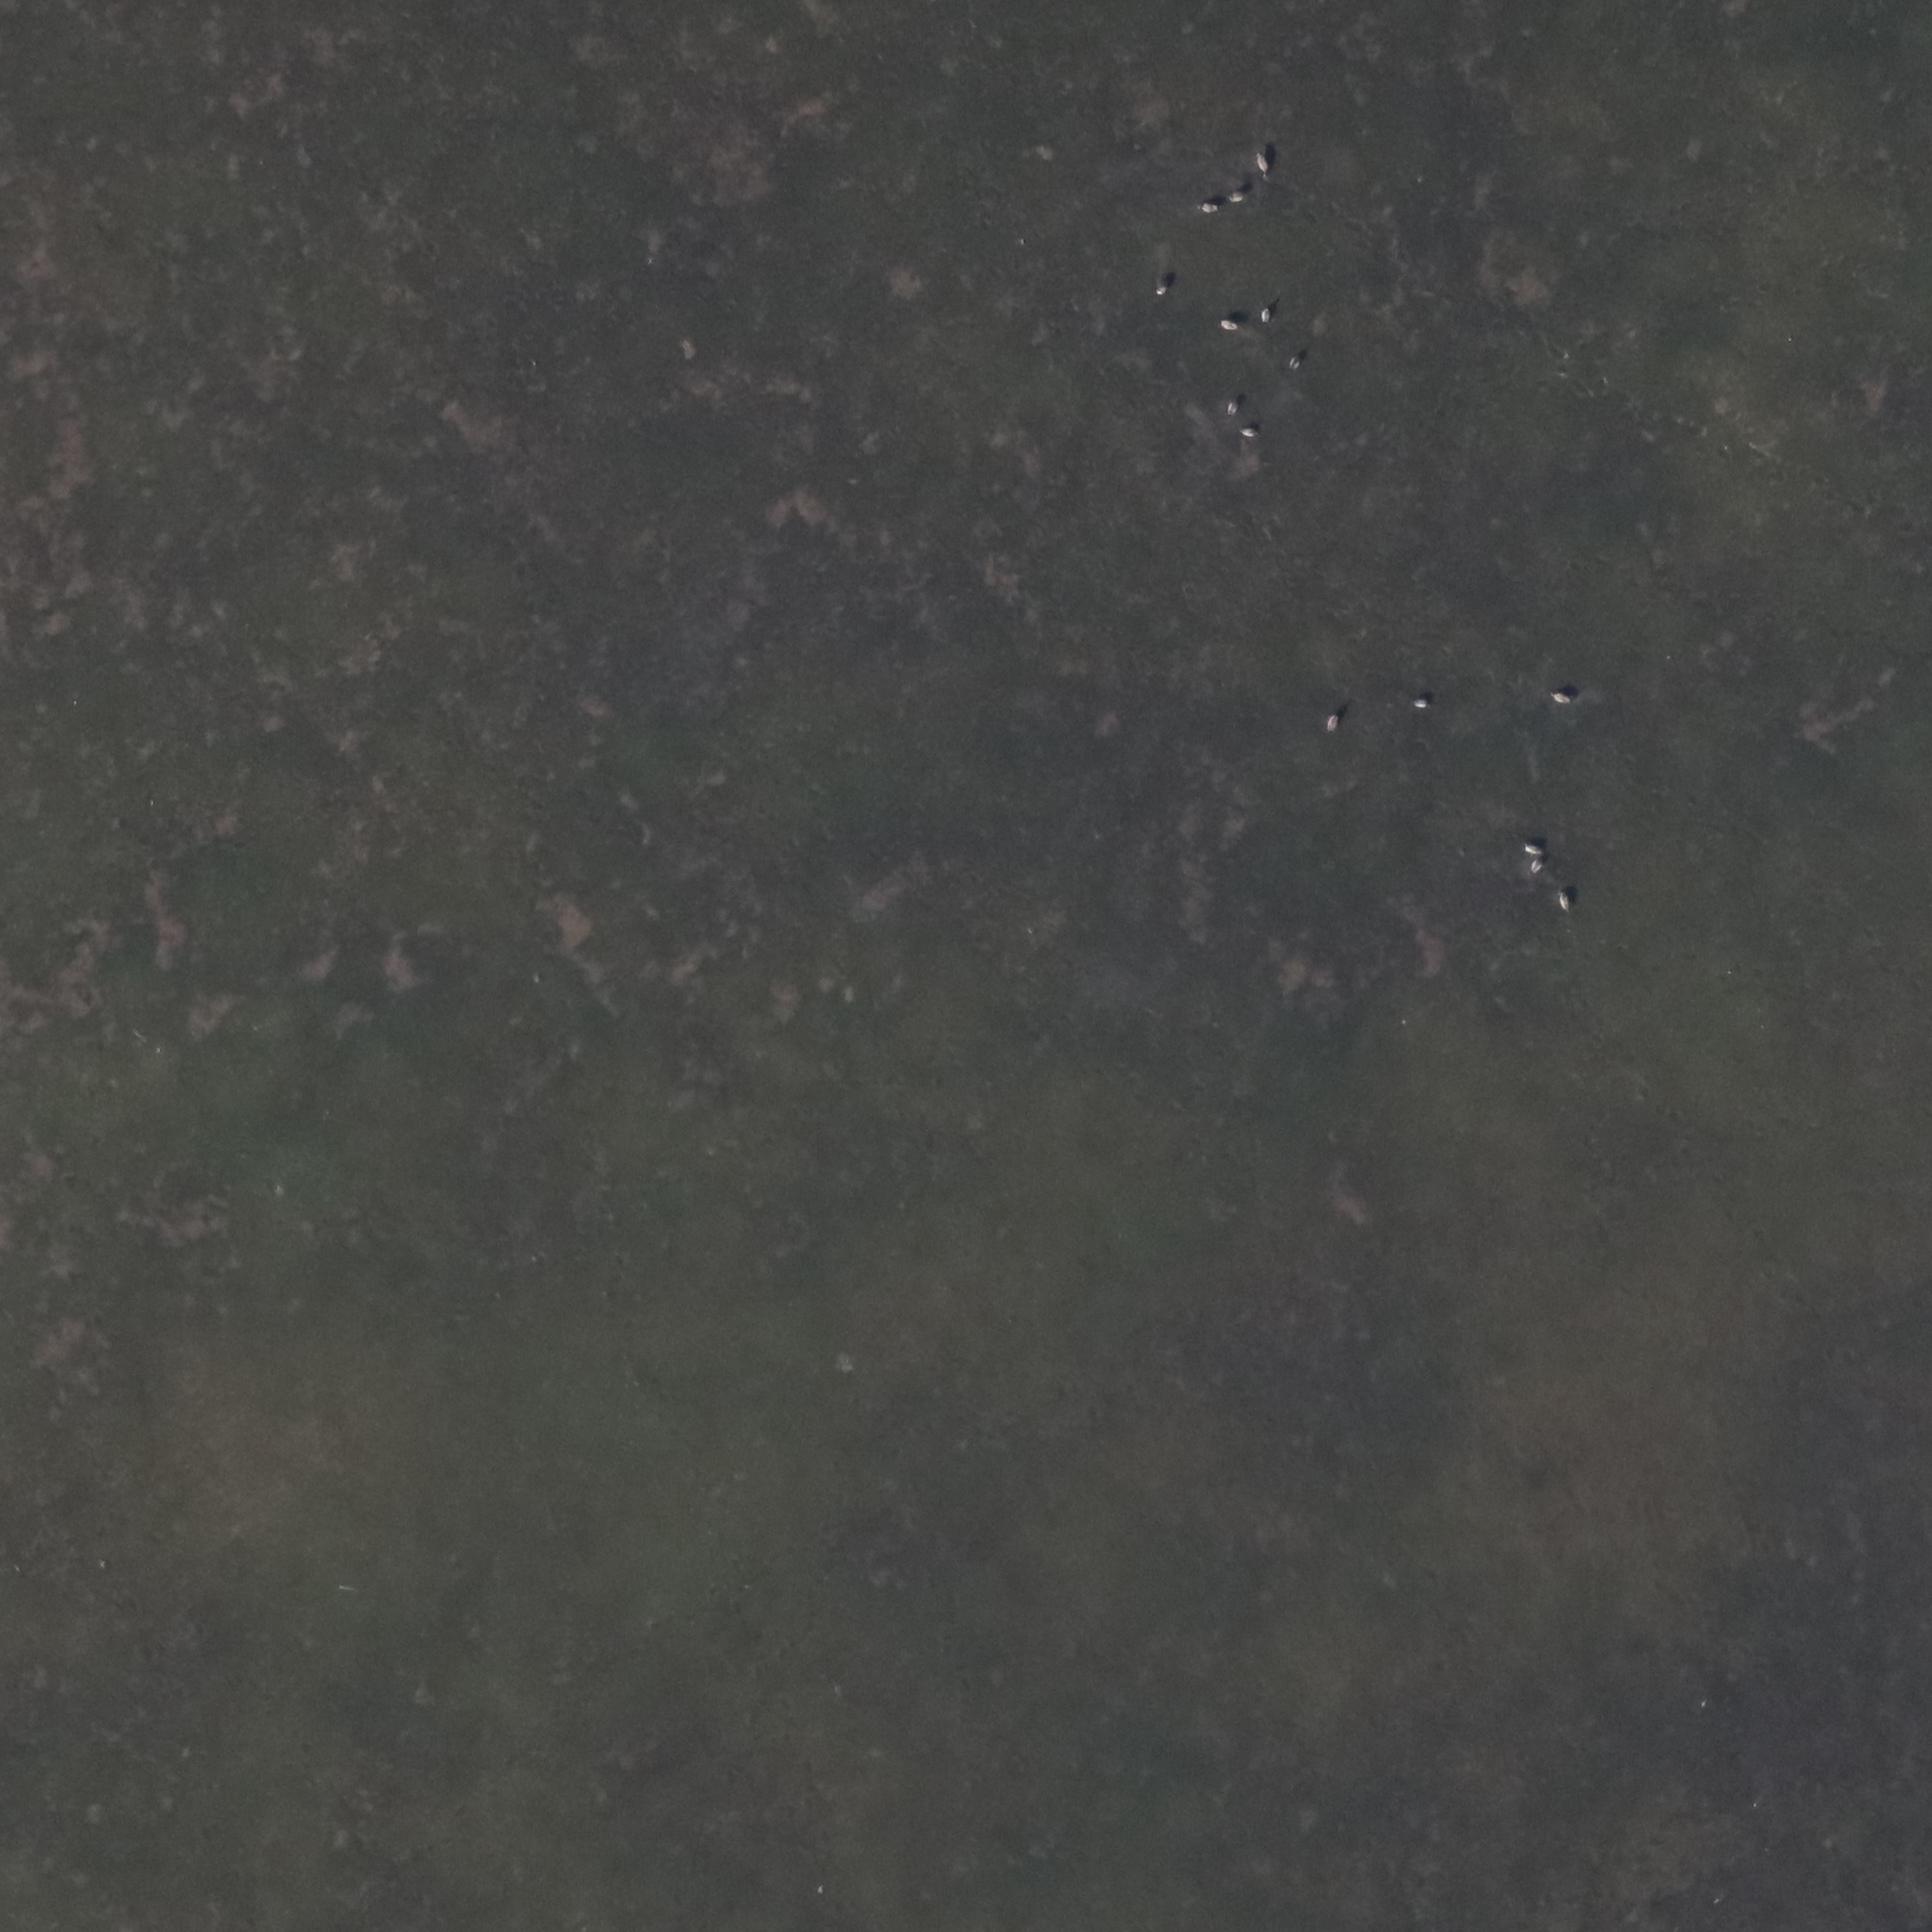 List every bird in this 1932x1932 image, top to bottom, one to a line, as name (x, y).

Canada goose (1262, 164)
Canada goose (1240, 204)
Canada goose (1212, 210)
Canada goose (1165, 285)
Canada goose (1273, 312)
Canada goose (1231, 324)
Canada goose (1298, 364)
Canada goose (1225, 403)
Canada goose (1254, 435)
Canada goose (1570, 694)
Canada goose (1427, 699)
Canada goose (1335, 724)
Canada goose (1531, 847)
Canada goose (1536, 868)
Canada goose (1570, 904)